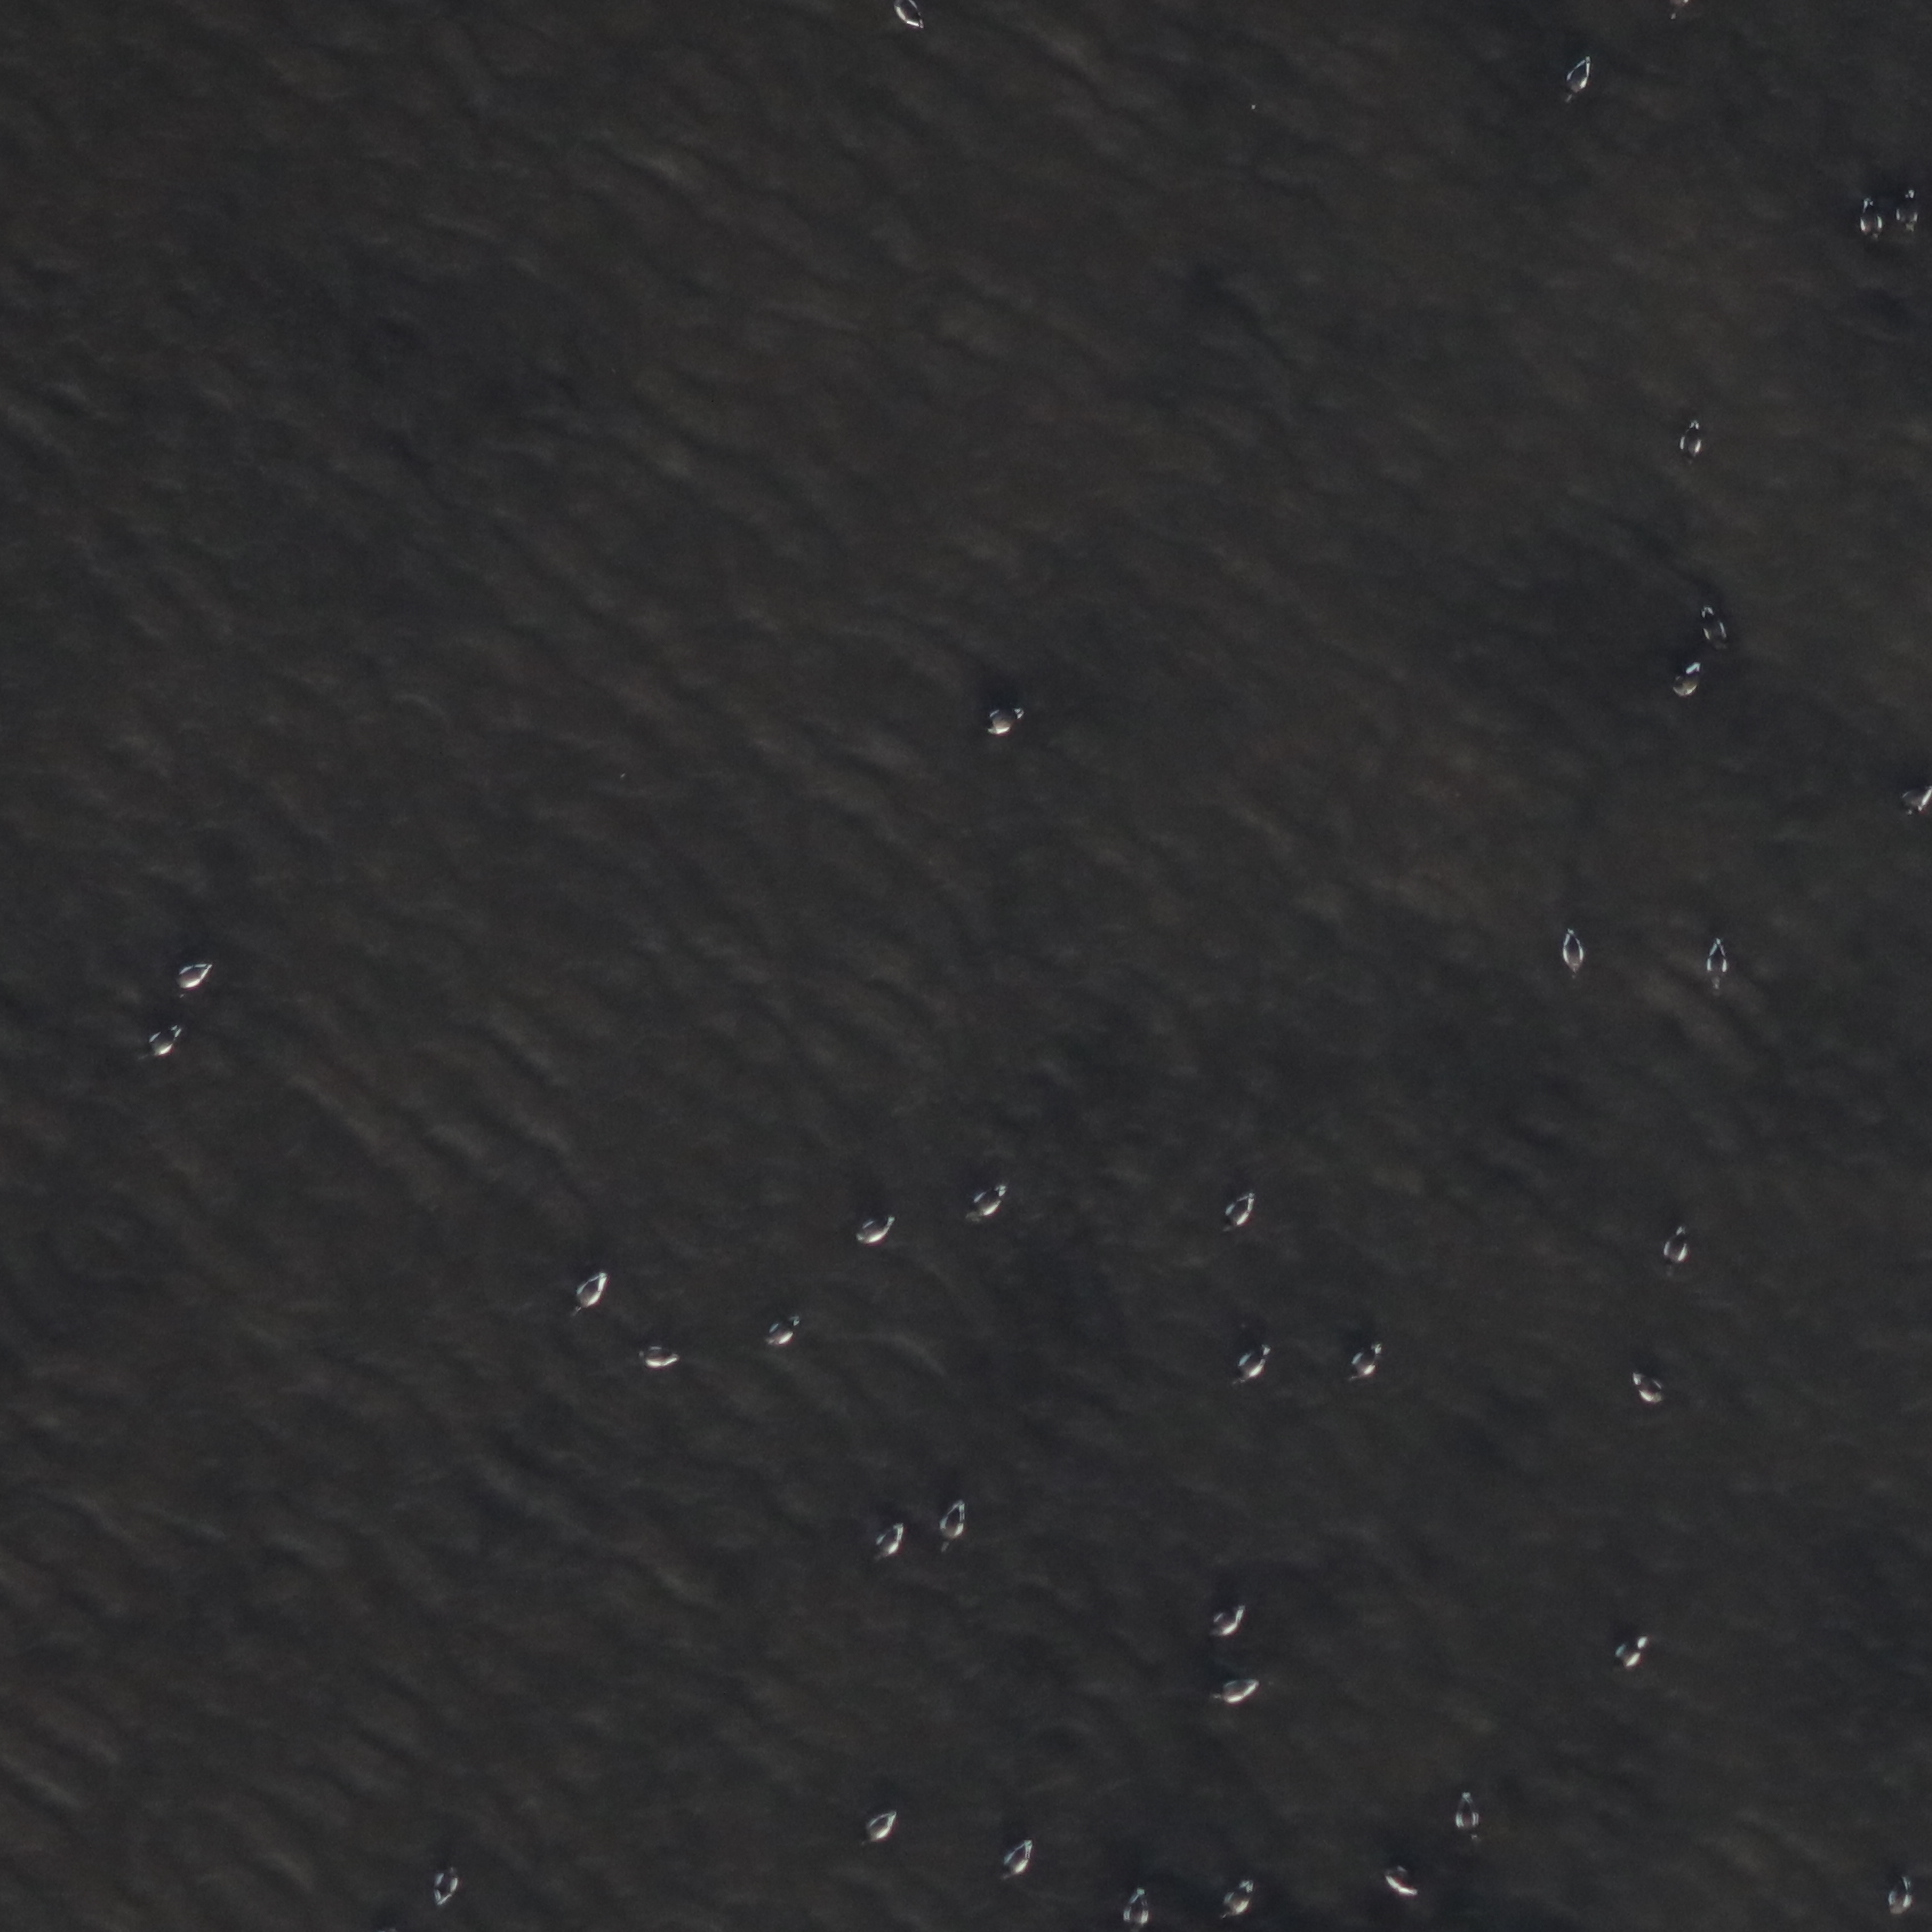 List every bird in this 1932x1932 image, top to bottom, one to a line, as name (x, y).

brant (915, 15)
brant (1578, 76)
brant (1909, 218)
brant (1871, 221)
brant (1691, 443)
brant (1714, 628)
brant (1687, 682)
brant (1001, 720)
brant (1918, 790)
brant (1572, 953)
brant (1716, 966)
brant (191, 976)
brant (160, 1043)
brant (987, 1204)
brant (1237, 1213)
brant (872, 1230)
brant (1675, 1248)
brant (588, 1294)
brant (776, 1333)
brant (657, 1356)
brant (1366, 1362)
brant (1252, 1364)
brant (1649, 1393)
brant (953, 1526)
brant (889, 1532)
brant (1222, 1621)
brant (1635, 1649)
brant (1230, 1690)
brant (1467, 1817)
brant (878, 1827)
brant (1017, 1862)
brant (1401, 1876)
brant (446, 1886)
brant (1901, 1898)
brant (1237, 1900)
brant (1137, 1912)